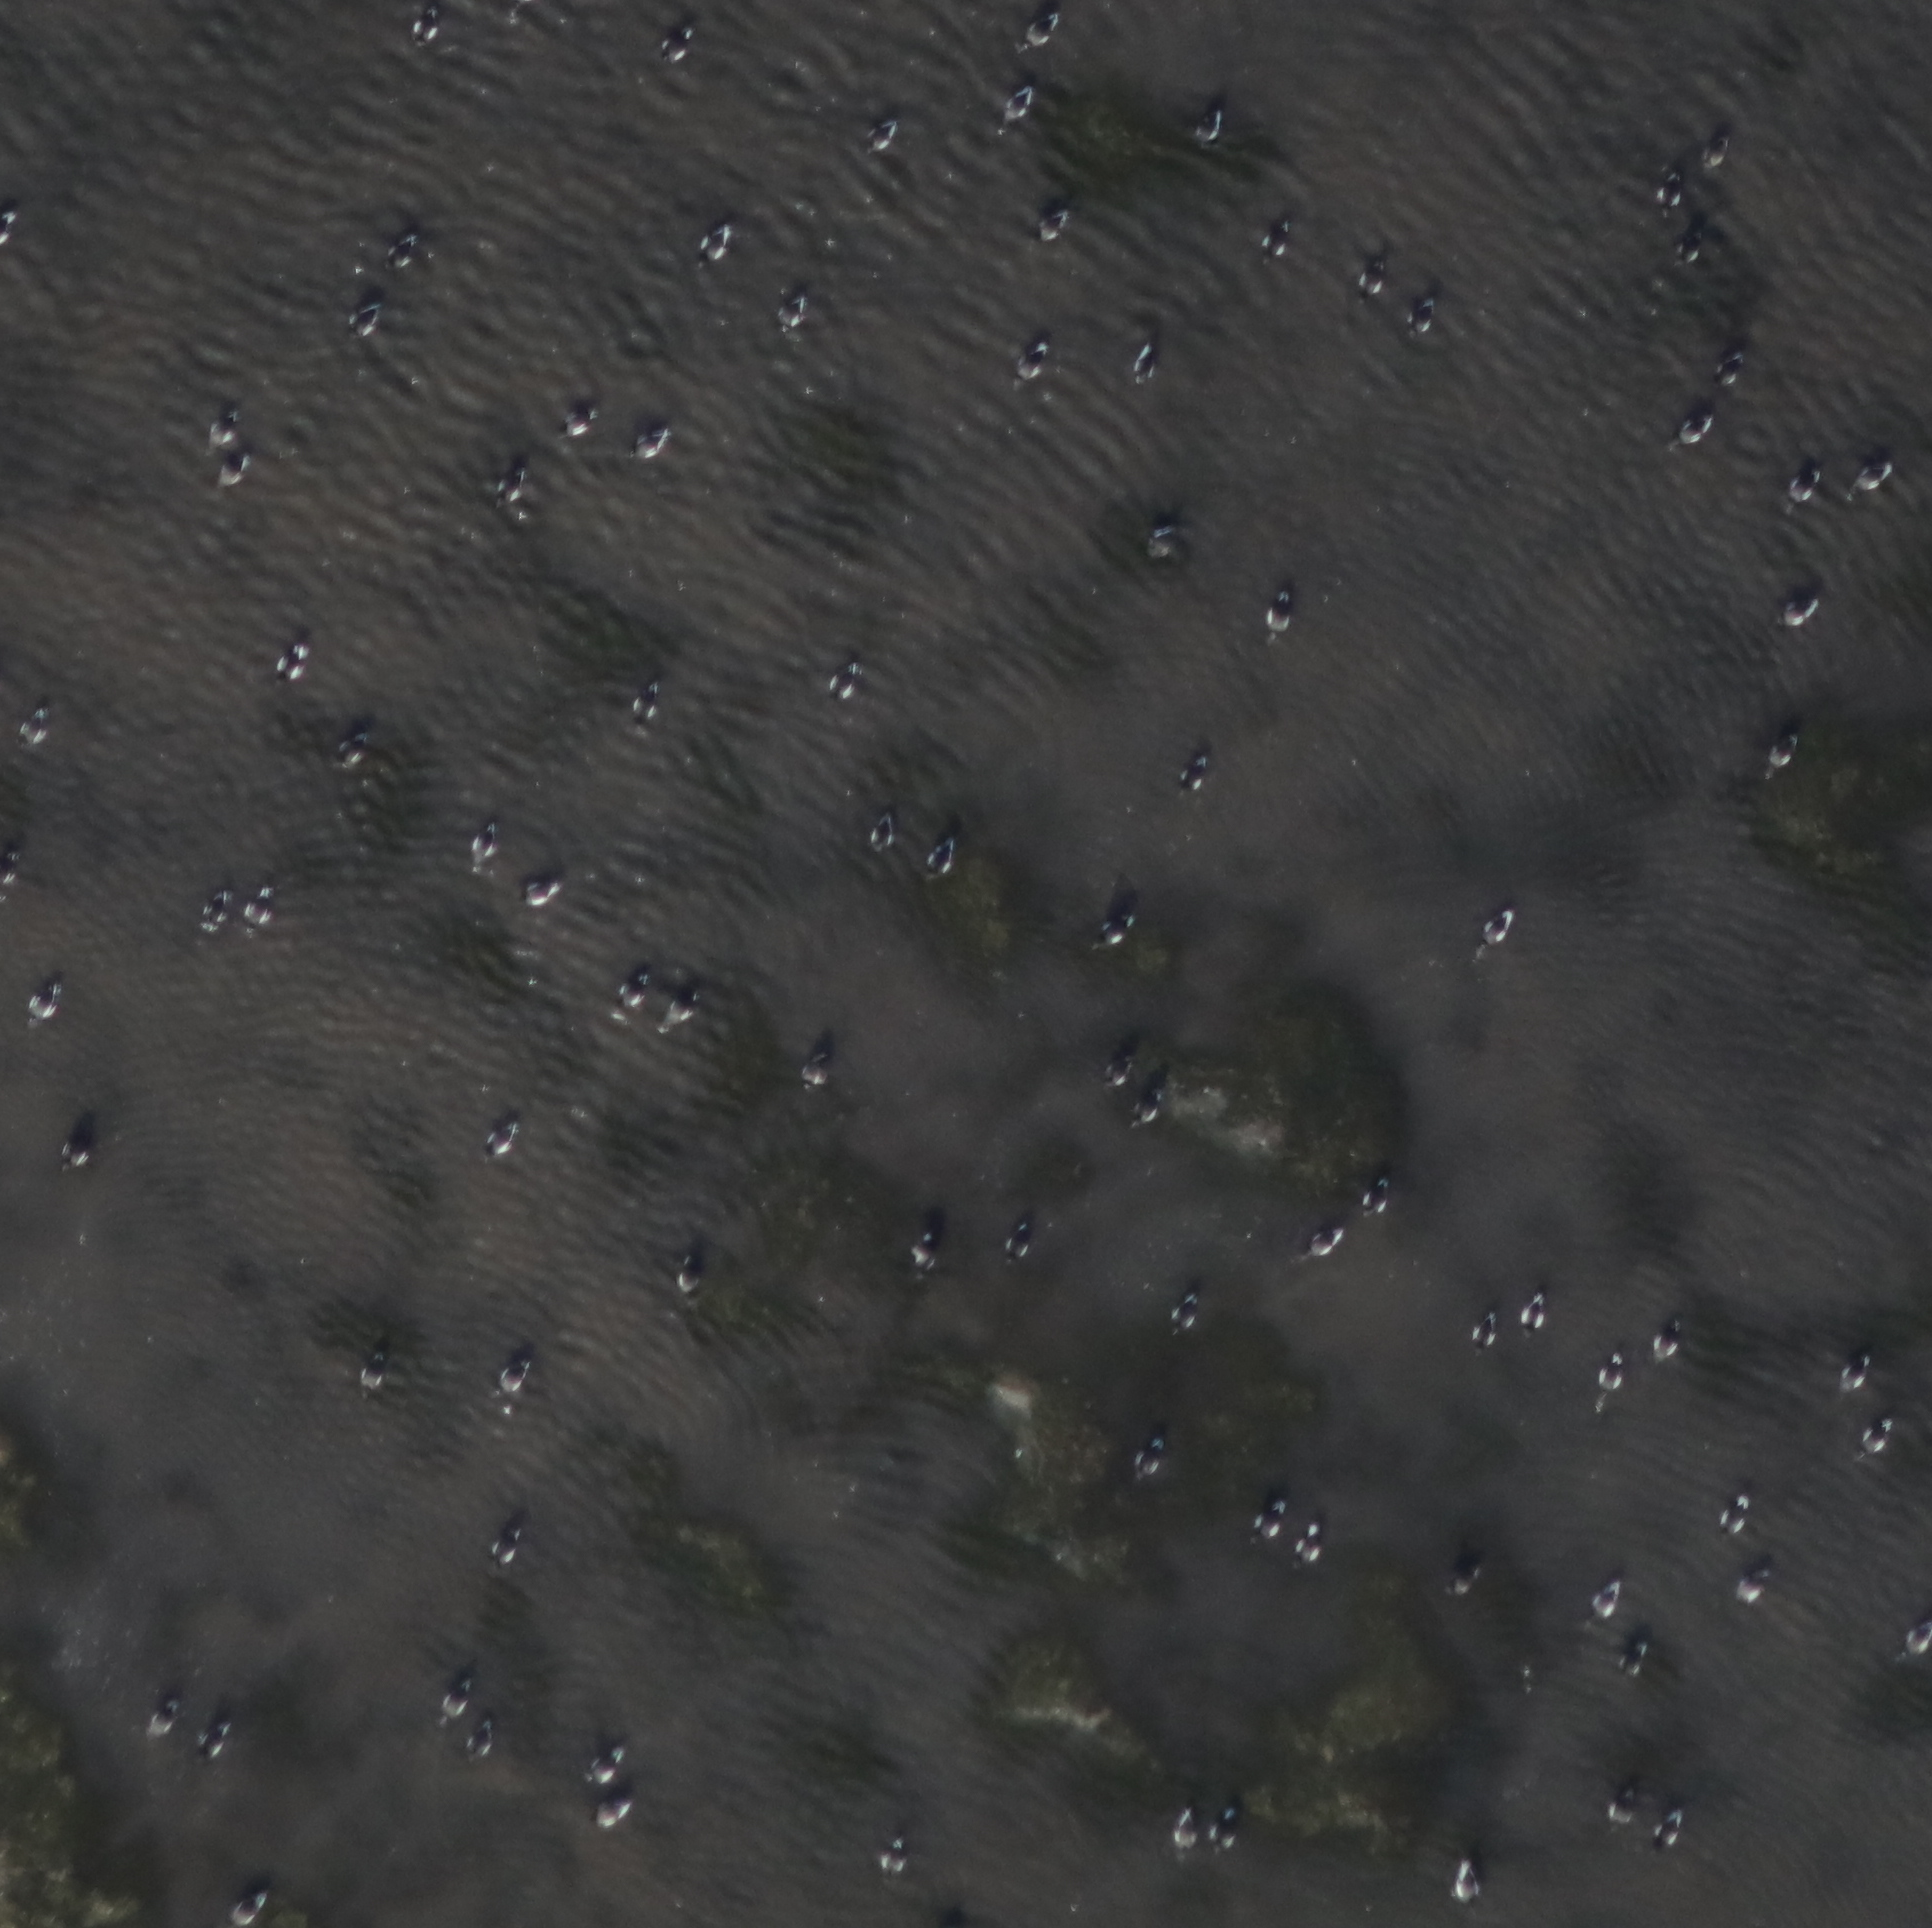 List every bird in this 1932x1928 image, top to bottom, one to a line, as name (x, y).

brant (427, 26)
brant (1040, 32)
brant (674, 47)
brant (1019, 105)
brant (1211, 125)
brant (879, 137)
brant (1716, 154)
brant (1668, 195)
brant (1051, 223)
brant (1687, 241)
brant (1275, 242)
brant (714, 246)
brant (403, 252)
brant (1370, 281)
brant (793, 310)
brant (363, 321)
brant (1422, 321)
brant (1143, 363)
brant (1729, 367)
brant (1023, 372)
brant (573, 426)
brant (223, 428)
brant (1694, 432)
brant (651, 442)
brant (235, 465)
brant (1872, 476)
brant (1804, 488)
brant (514, 492)
brant (1164, 543)
brant (1795, 612)
brant (1281, 615)
brant (291, 663)
brant (841, 684)
brant (643, 705)
brant (35, 727)
brant (1782, 750)
brant (351, 751)
brant (1194, 775)
brant (881, 833)
brant (486, 843)
brant (939, 858)
brant (540, 892)
brant (222, 908)
brant (259, 911)
brant (1115, 928)
brant (1498, 930)
brant (630, 995)
brant (43, 1004)
brant (681, 1014)
brant (1111, 1068)
brant (812, 1069)
brant (1148, 1101)
brant (501, 1140)
brant (76, 1150)
brant (1375, 1196)
brant (1325, 1242)
brant (1020, 1244)
brant (925, 1251)
brant (690, 1276)
brant (1187, 1311)
brant (1533, 1312)
brant (1483, 1333)
brant (1668, 1343)
brant (1858, 1371)
brant (373, 1376)
brant (1610, 1379)
brant (513, 1381)
brant (1874, 1439)
brant (1150, 1458)
brant (1736, 1519)
brant (1272, 1522)
brant (1309, 1545)
brant (504, 1547)
brant (1461, 1587)
brant (1752, 1587)
brant (1607, 1603)
brant (1920, 1640)
brant (1634, 1659)
brant (457, 1702)
brant (164, 1711)
brant (480, 1741)
brant (213, 1747)
brant (604, 1767)
brant (1622, 1802)
brant (611, 1810)
brant (1192, 1830)
brant (1666, 1831)
brant (1228, 1841)
brant (893, 1859)
brant (1468, 1883)
brant (251, 1906)